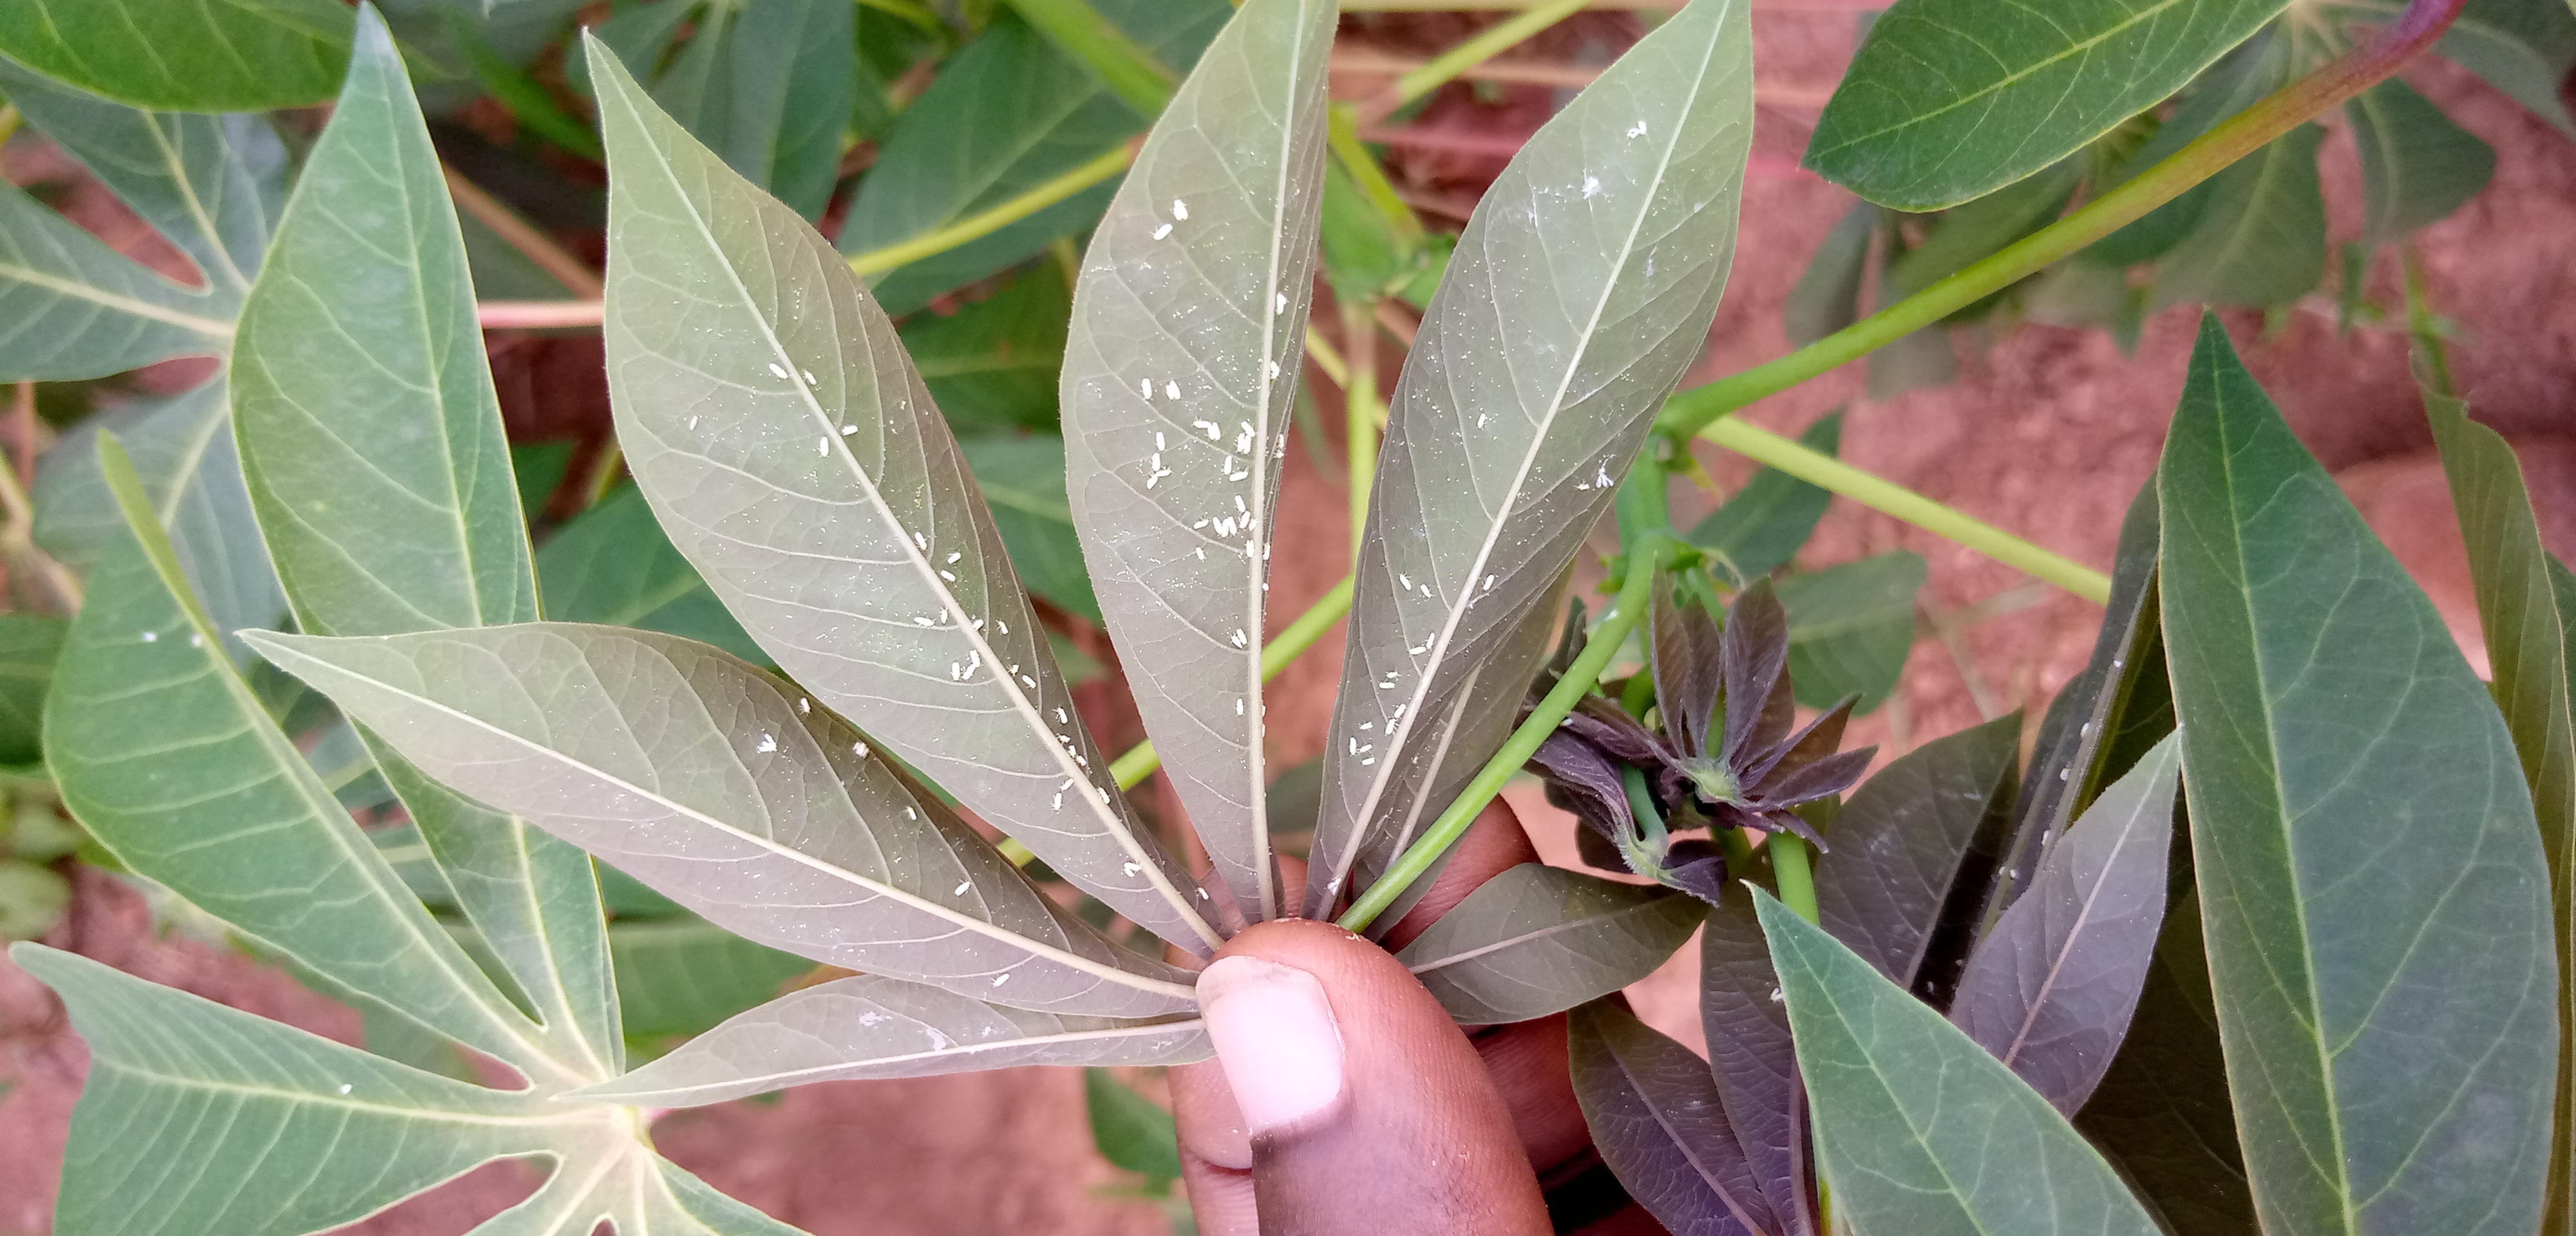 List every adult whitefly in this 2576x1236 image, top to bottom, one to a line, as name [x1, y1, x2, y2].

whitefly [1636, 119, 1648, 136]
whitefly [1625, 126, 1640, 140]
whitefly [1580, 175, 1600, 201]
whitefly [1171, 198, 1192, 221]
whitefly [1151, 223, 1176, 242]
whitefly [1274, 289, 1289, 318]
whitefly [1266, 358, 1282, 386]
whitefly [765, 360, 798, 384]
whitefly [799, 369, 822, 389]
whitefly [1139, 375, 1155, 402]
whitefly [1170, 379, 1183, 400]
whitefly [1166, 382, 1175, 401]
whitefly [683, 410, 707, 435]
whitefly [1474, 410, 1490, 431]
whitefly [1190, 417, 1211, 430]
whitefly [1240, 418, 1258, 436]
whitefly [840, 419, 863, 443]
whitefly [1212, 419, 1226, 443]
whitefly [1207, 425, 1215, 440]
whitefly [1153, 429, 1168, 452]
whitefly [1276, 431, 1289, 449]
whitefly [1235, 431, 1244, 453]
whitefly [811, 433, 835, 461]
whitefly [1244, 434, 1255, 456]
whitefly [1271, 449, 1285, 462]
whitefly [1150, 452, 1164, 472]
whitefly [1222, 453, 1233, 476]
whitefly [1595, 455, 1615, 490]
whitefly [1155, 467, 1173, 479]
whitefly [1229, 469, 1251, 482]
whitefly [1145, 472, 1158, 489]
whitefly [1575, 480, 1590, 492]
whitefly [1233, 492, 1248, 514]
whitefly [1239, 509, 1253, 530]
whitefly [1211, 512, 1222, 535]
whitefly [1227, 514, 1240, 538]
whitefly [1192, 515, 1210, 531]
whitefly [1247, 516, 1259, 532]
whitefly [1221, 518, 1229, 538]
whitefly [911, 528, 934, 554]
whitefly [1244, 536, 1258, 561]
whitefly [1260, 540, 1274, 563]
whitefly [1194, 545, 1208, 561]
whitefly [943, 549, 965, 567]
whitefly [935, 568, 962, 587]
whitefly [1396, 570, 1413, 593]
whitefly [1479, 572, 1499, 591]
whitefly [1260, 581, 1272, 594]
whitefly [1419, 581, 1433, 600]
whitefly [937, 602, 956, 625]
whitefly [967, 610, 987, 633]
whitefly [909, 613, 936, 630]
whitefly [995, 615, 1014, 639]
whitefly [1235, 626, 1251, 645]
whitefly [1425, 630, 1437, 650]
whitefly [1226, 633, 1244, 651]
whitefly [1405, 644, 1427, 656]
whitefly [964, 646, 983, 666]
whitefly [946, 655, 963, 686]
whitefly [2111, 655, 2125, 670]
whitefly [1005, 659, 1021, 679]
whitefly [962, 661, 979, 682]
whitefly [1019, 670, 1042, 693]
whitefly [1383, 670, 1401, 680]
whitefly [1378, 679, 1397, 691]
whitefly [795, 692, 817, 720]
whitefly [1231, 697, 1251, 719]
whitefly [1052, 700, 1070, 726]
whitefly [1392, 700, 1408, 719]
whitefly [1558, 715, 1575, 729]
whitefly [1384, 717, 1398, 736]
whitefly [2076, 719, 2092, 740]
whitefly [1358, 720, 1374, 732]
whitefly [753, 727, 781, 756]
whitefly [1056, 733, 1072, 746]
whitefly [1347, 733, 1358, 757]
whitefly [851, 737, 871, 762]
whitefly [1358, 741, 1374, 754]
whitefly [1066, 742, 1080, 762]
whitefly [1074, 751, 1088, 771]
whitefly [1409, 753, 1423, 766]
whitefly [1358, 754, 1378, 769]
whitefly [2054, 764, 2072, 786]
whitefly [1057, 774, 1076, 791]
whitefly [1093, 783, 1112, 808]
whitefly [1048, 791, 1065, 813]
whitefly [899, 801, 925, 825]
whitefly [2039, 827, 2050, 849]
whitefly [1122, 859, 1146, 874]
whitefly [1121, 866, 1136, 879]
whitefly [2007, 866, 2023, 881]
whitefly [1325, 873, 1342, 896]
whitefly [952, 877, 976, 898]
whitefly [1193, 880, 1213, 902]
whitefly [985, 968, 1018, 995]
whitefly [1766, 984, 1785, 1004]
whitefly [333, 1074, 355, 1098]